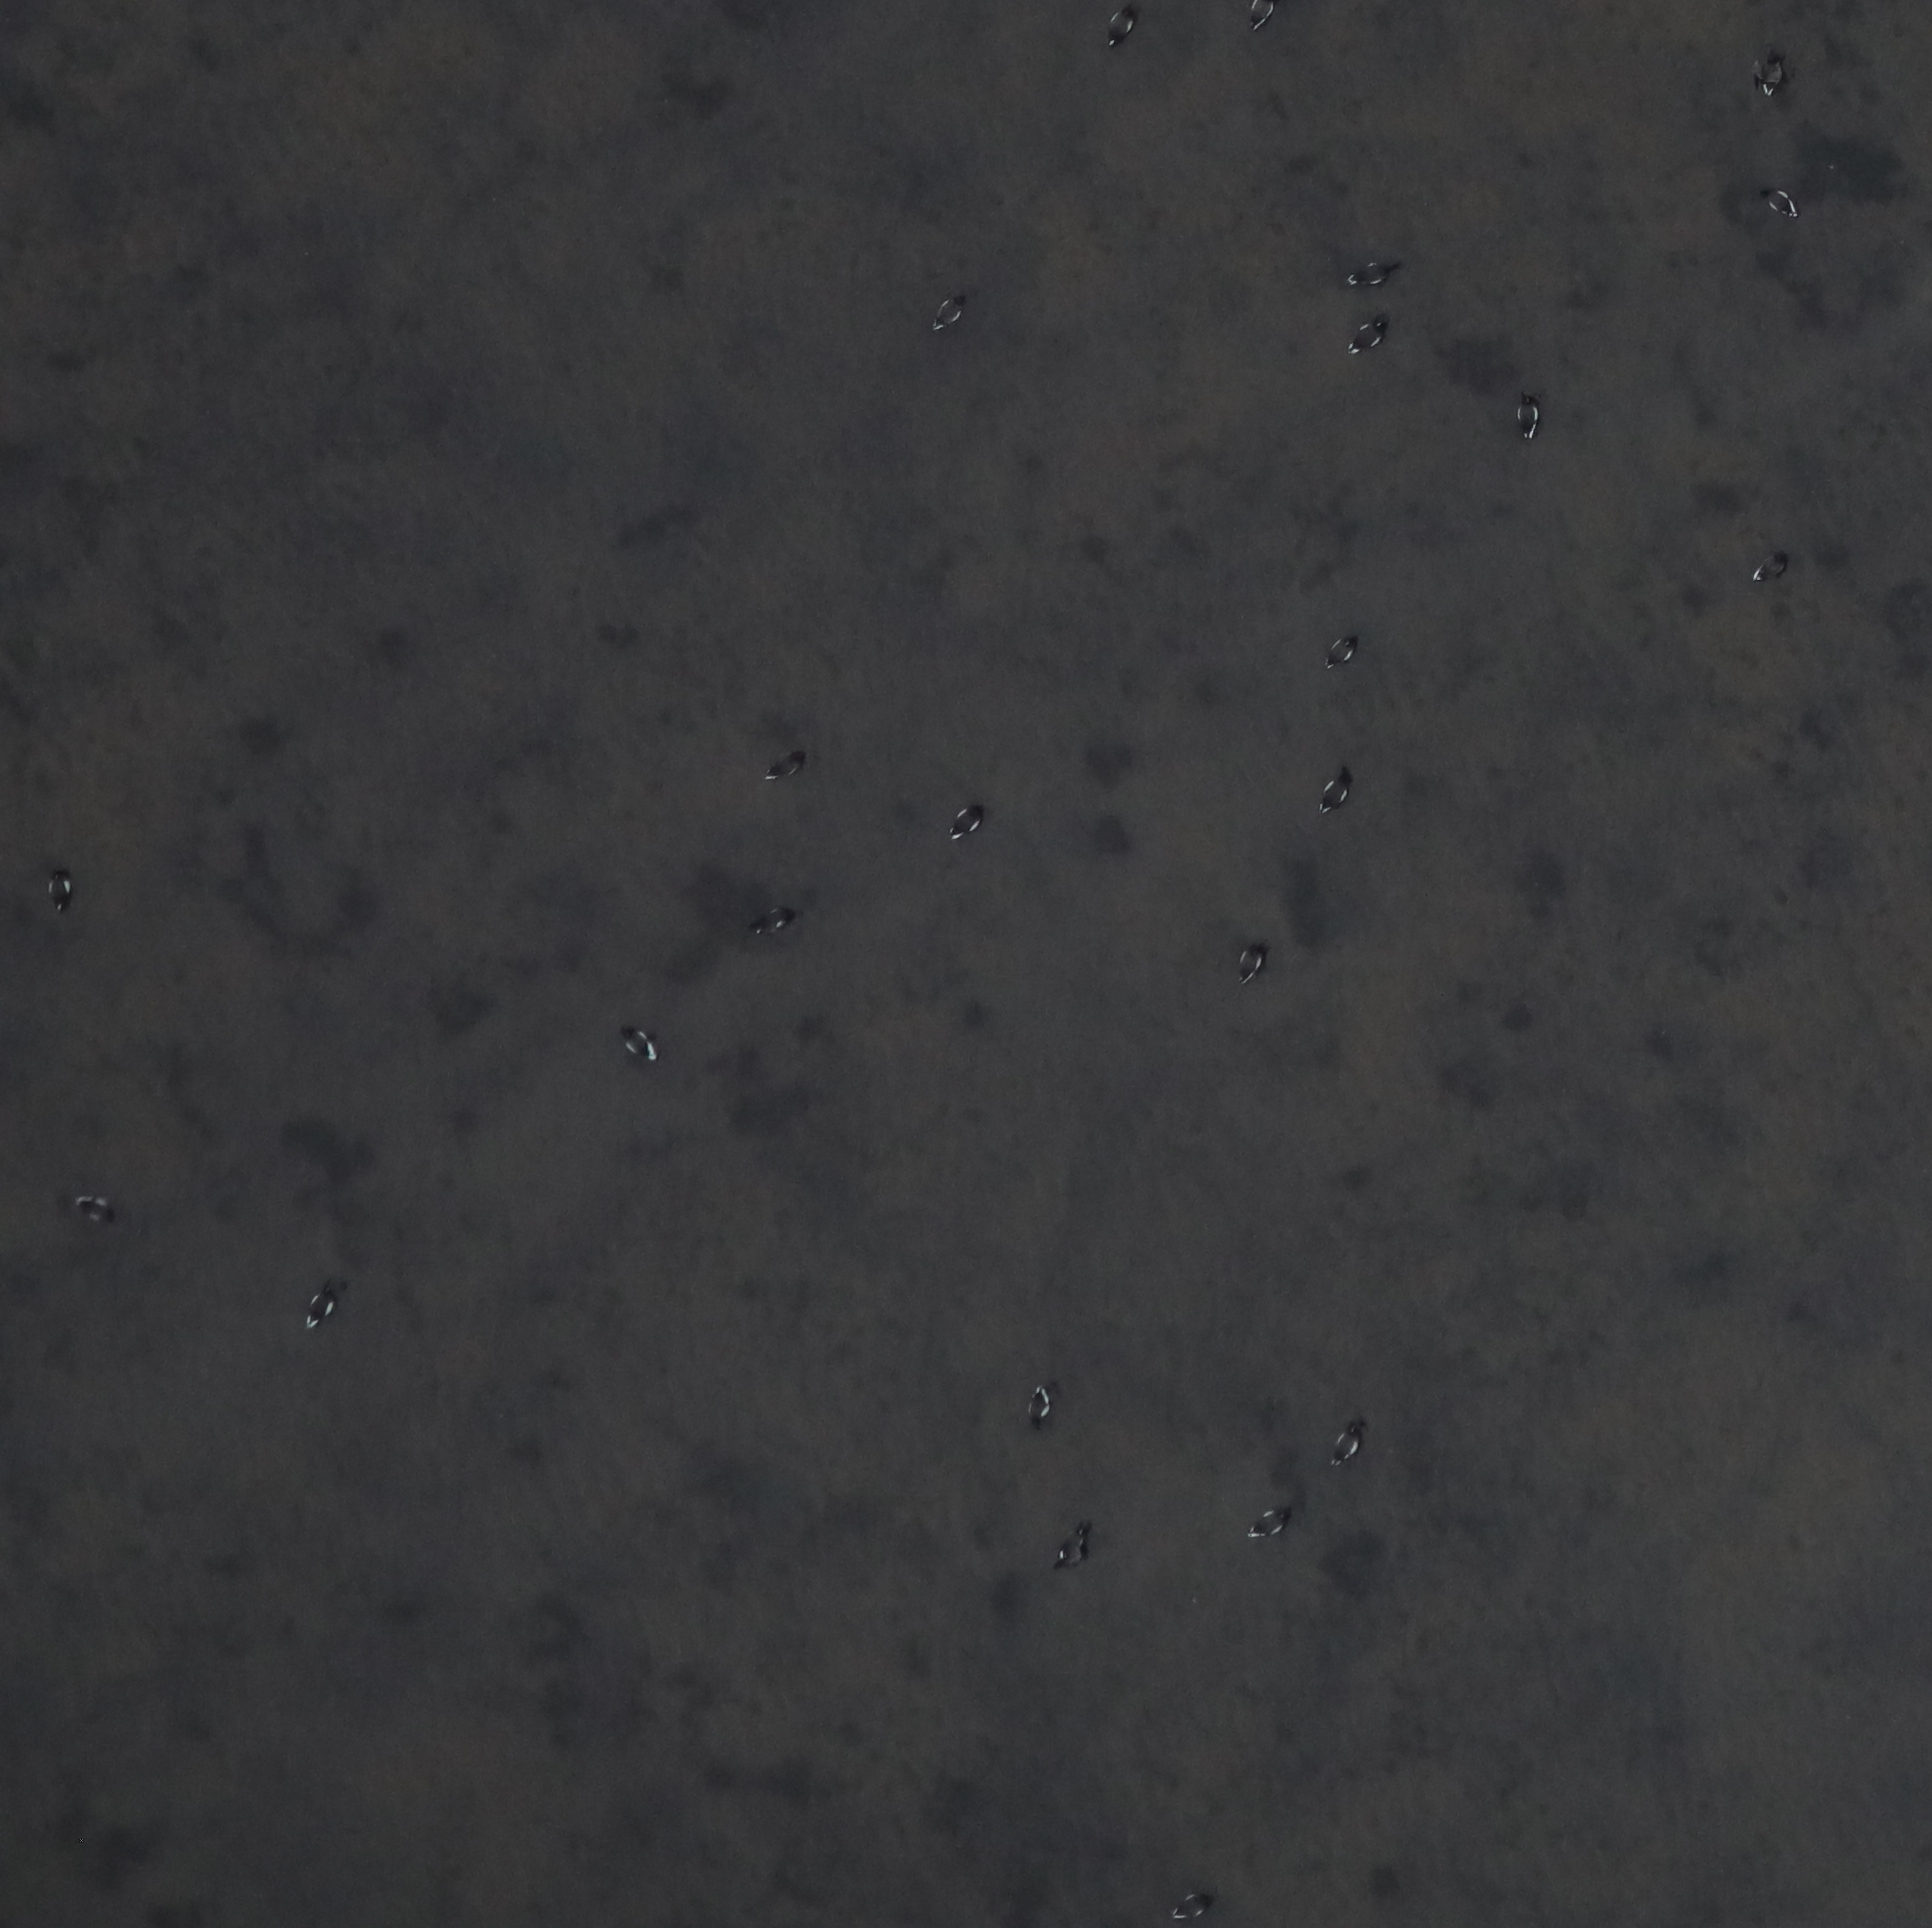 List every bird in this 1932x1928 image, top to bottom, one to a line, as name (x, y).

brant (1264, 10)
brant (1121, 24)
brant (1776, 73)
brant (1780, 201)
brant (1373, 276)
brant (949, 312)
brant (1368, 332)
brant (1532, 418)
brant (1765, 562)
brant (1340, 651)
brant (786, 765)
brant (1335, 790)
brant (961, 826)
brant (62, 890)
brant (763, 910)
brant (1251, 961)
brant (641, 1042)
brant (100, 1214)
brant (322, 1308)
brant (1039, 1406)
brant (1344, 1444)
brant (1270, 1523)
brant (1054, 1533)
brant (1181, 1905)